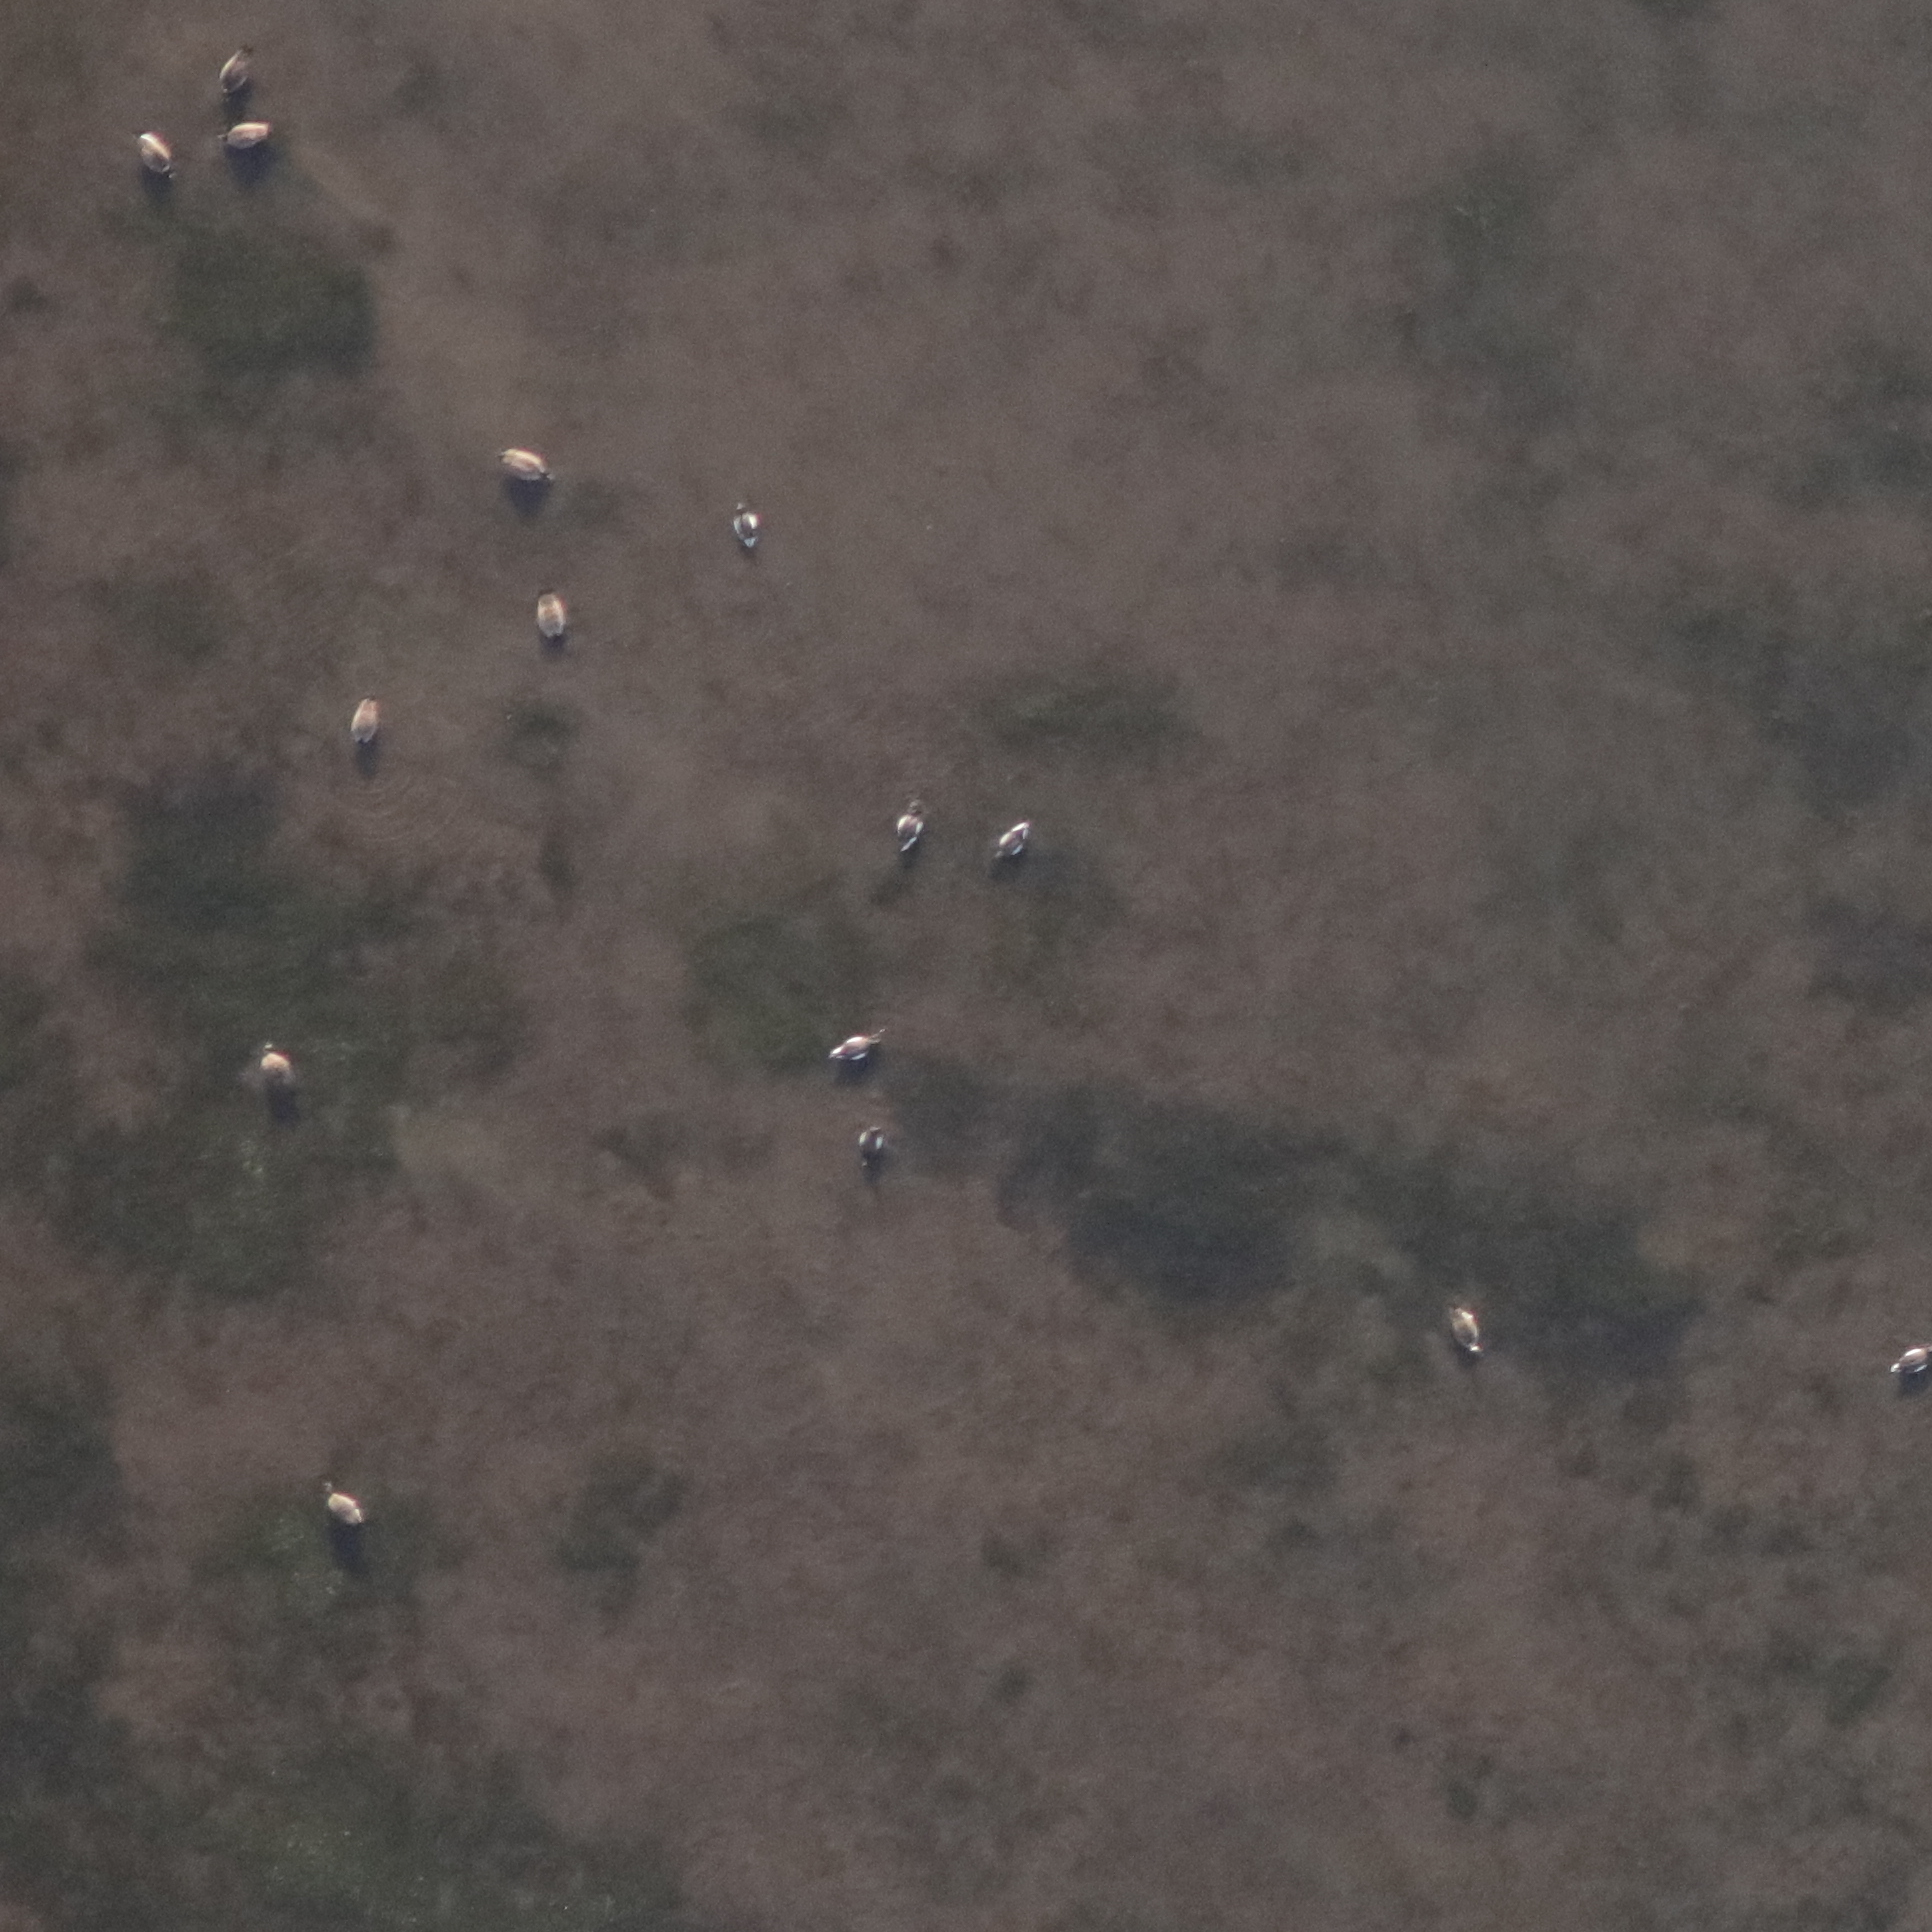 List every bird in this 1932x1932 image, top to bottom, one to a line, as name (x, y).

Canada goose (238, 69)
Canada goose (247, 135)
Canada goose (155, 153)
Canada goose (523, 464)
brant (746, 523)
Canada goose (550, 615)
Canada goose (365, 721)
brant (911, 828)
brant (1012, 842)
brant (854, 1049)
Canada goose (273, 1071)
brant (871, 1144)
brant (1466, 1330)
brant (1916, 1363)
Canada goose (345, 1510)